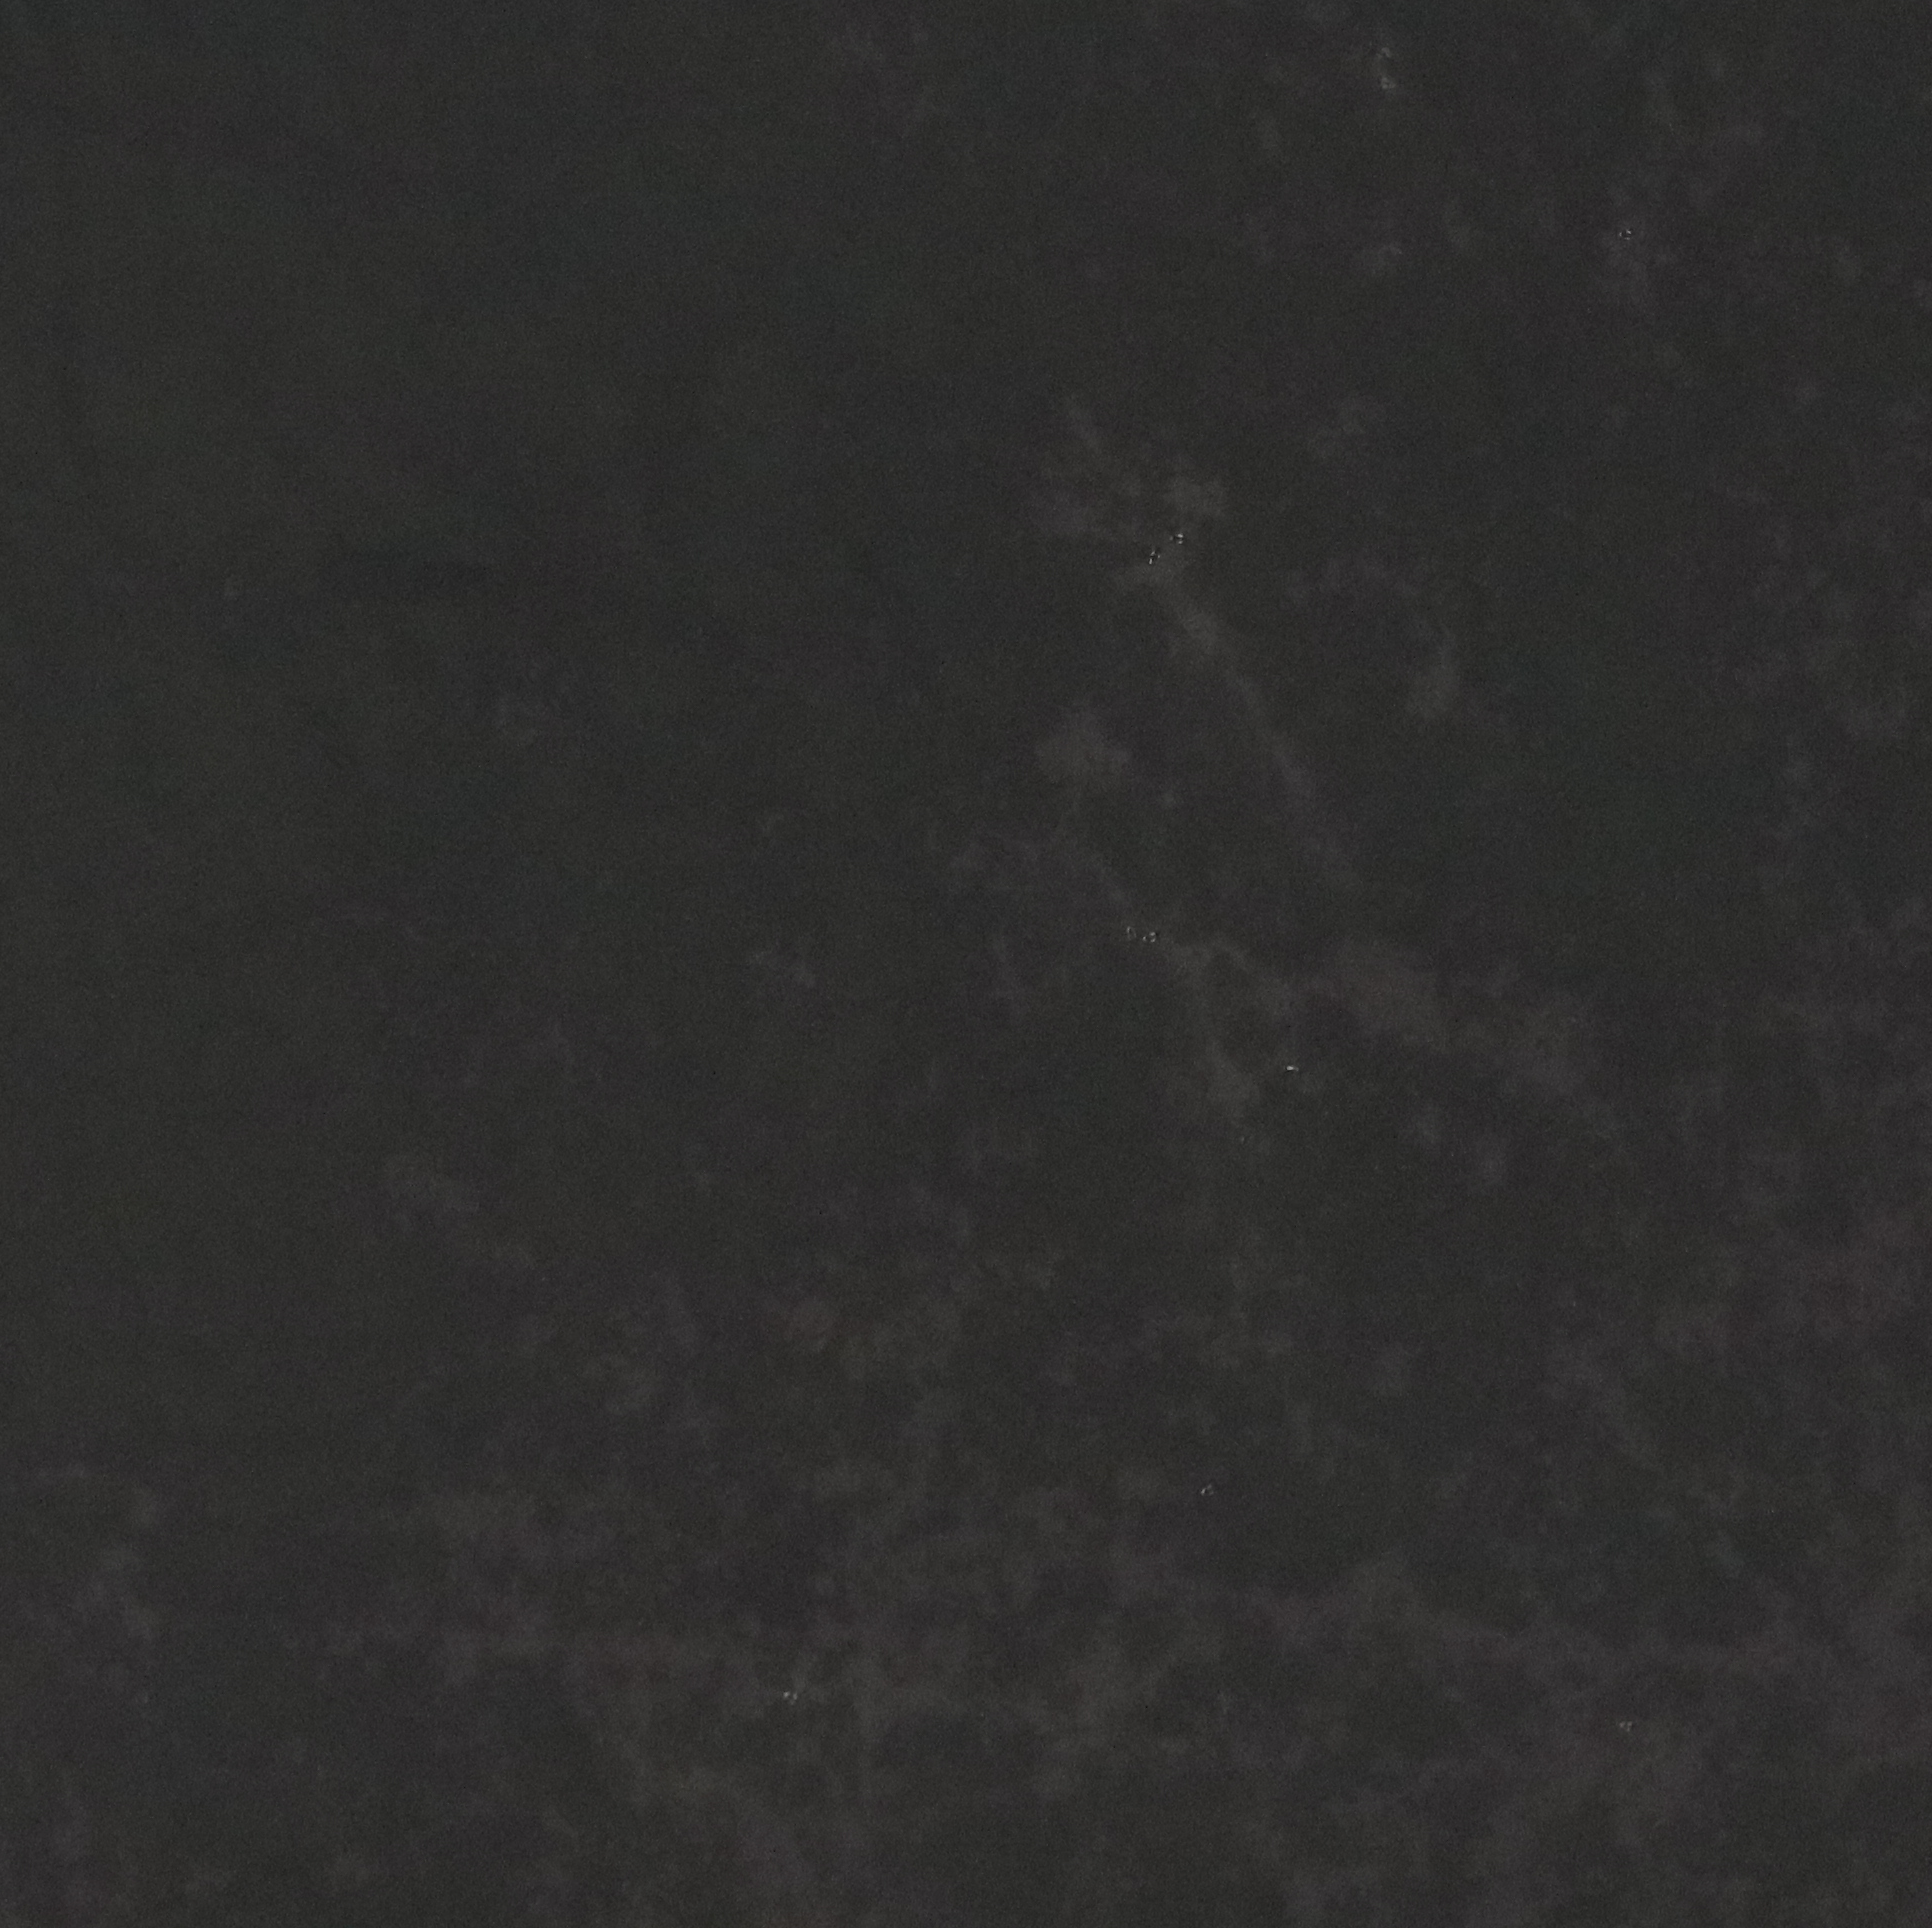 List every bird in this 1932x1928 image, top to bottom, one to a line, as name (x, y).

brant (1385, 50)
brant (1389, 86)
brant (1624, 234)
brant (1178, 543)
brant (1148, 558)
brant (1129, 932)
brant (1150, 935)
brant (1289, 1068)
brant (1212, 1488)
brant (791, 1698)
brant (1629, 1725)